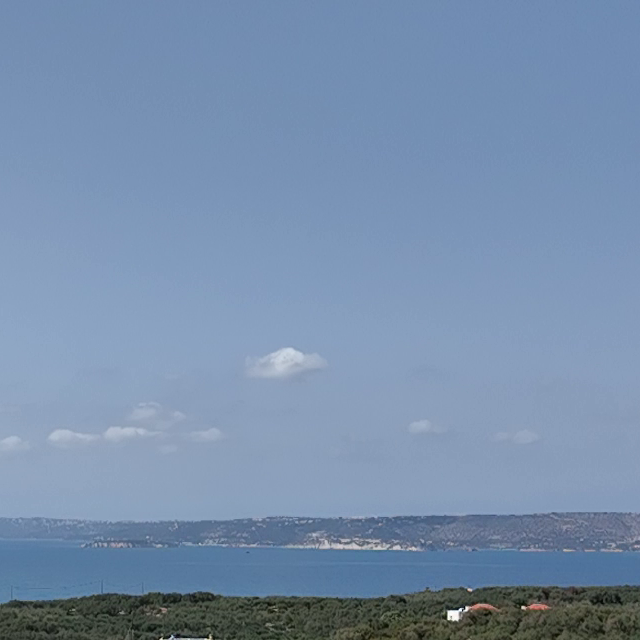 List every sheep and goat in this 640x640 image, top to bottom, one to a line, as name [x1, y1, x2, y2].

None